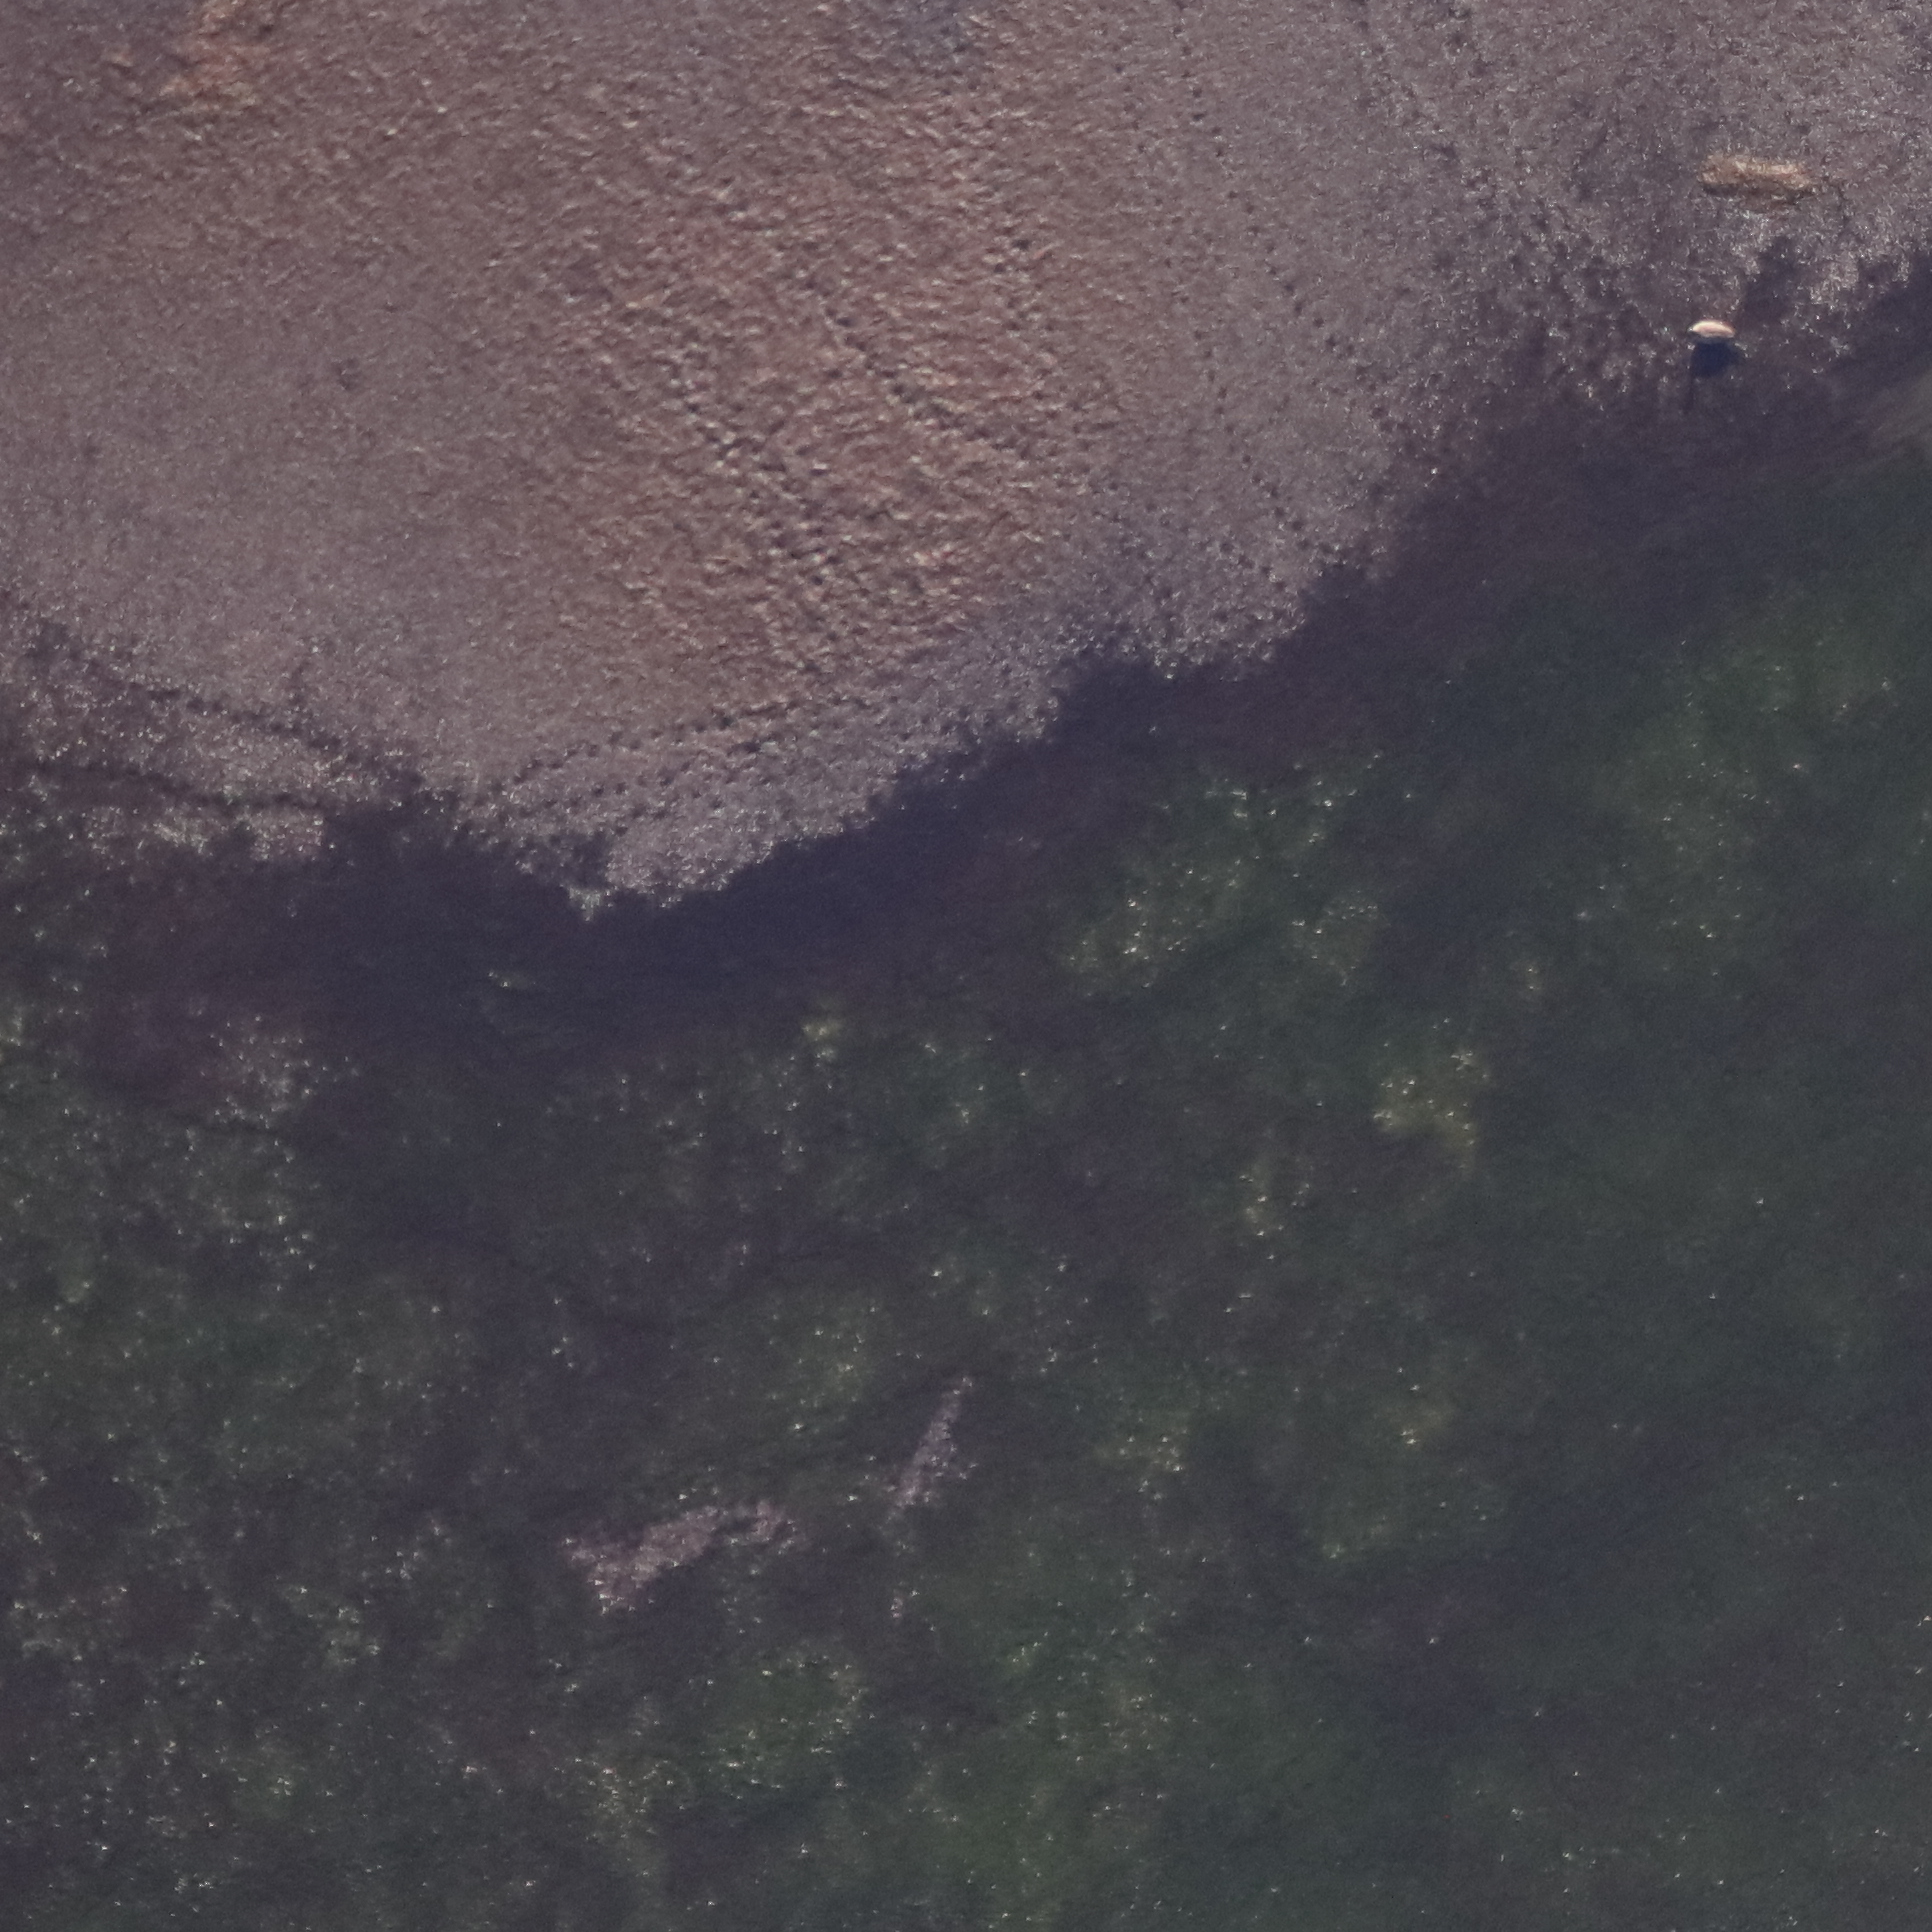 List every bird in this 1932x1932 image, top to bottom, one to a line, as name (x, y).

Canada goose (1708, 333)